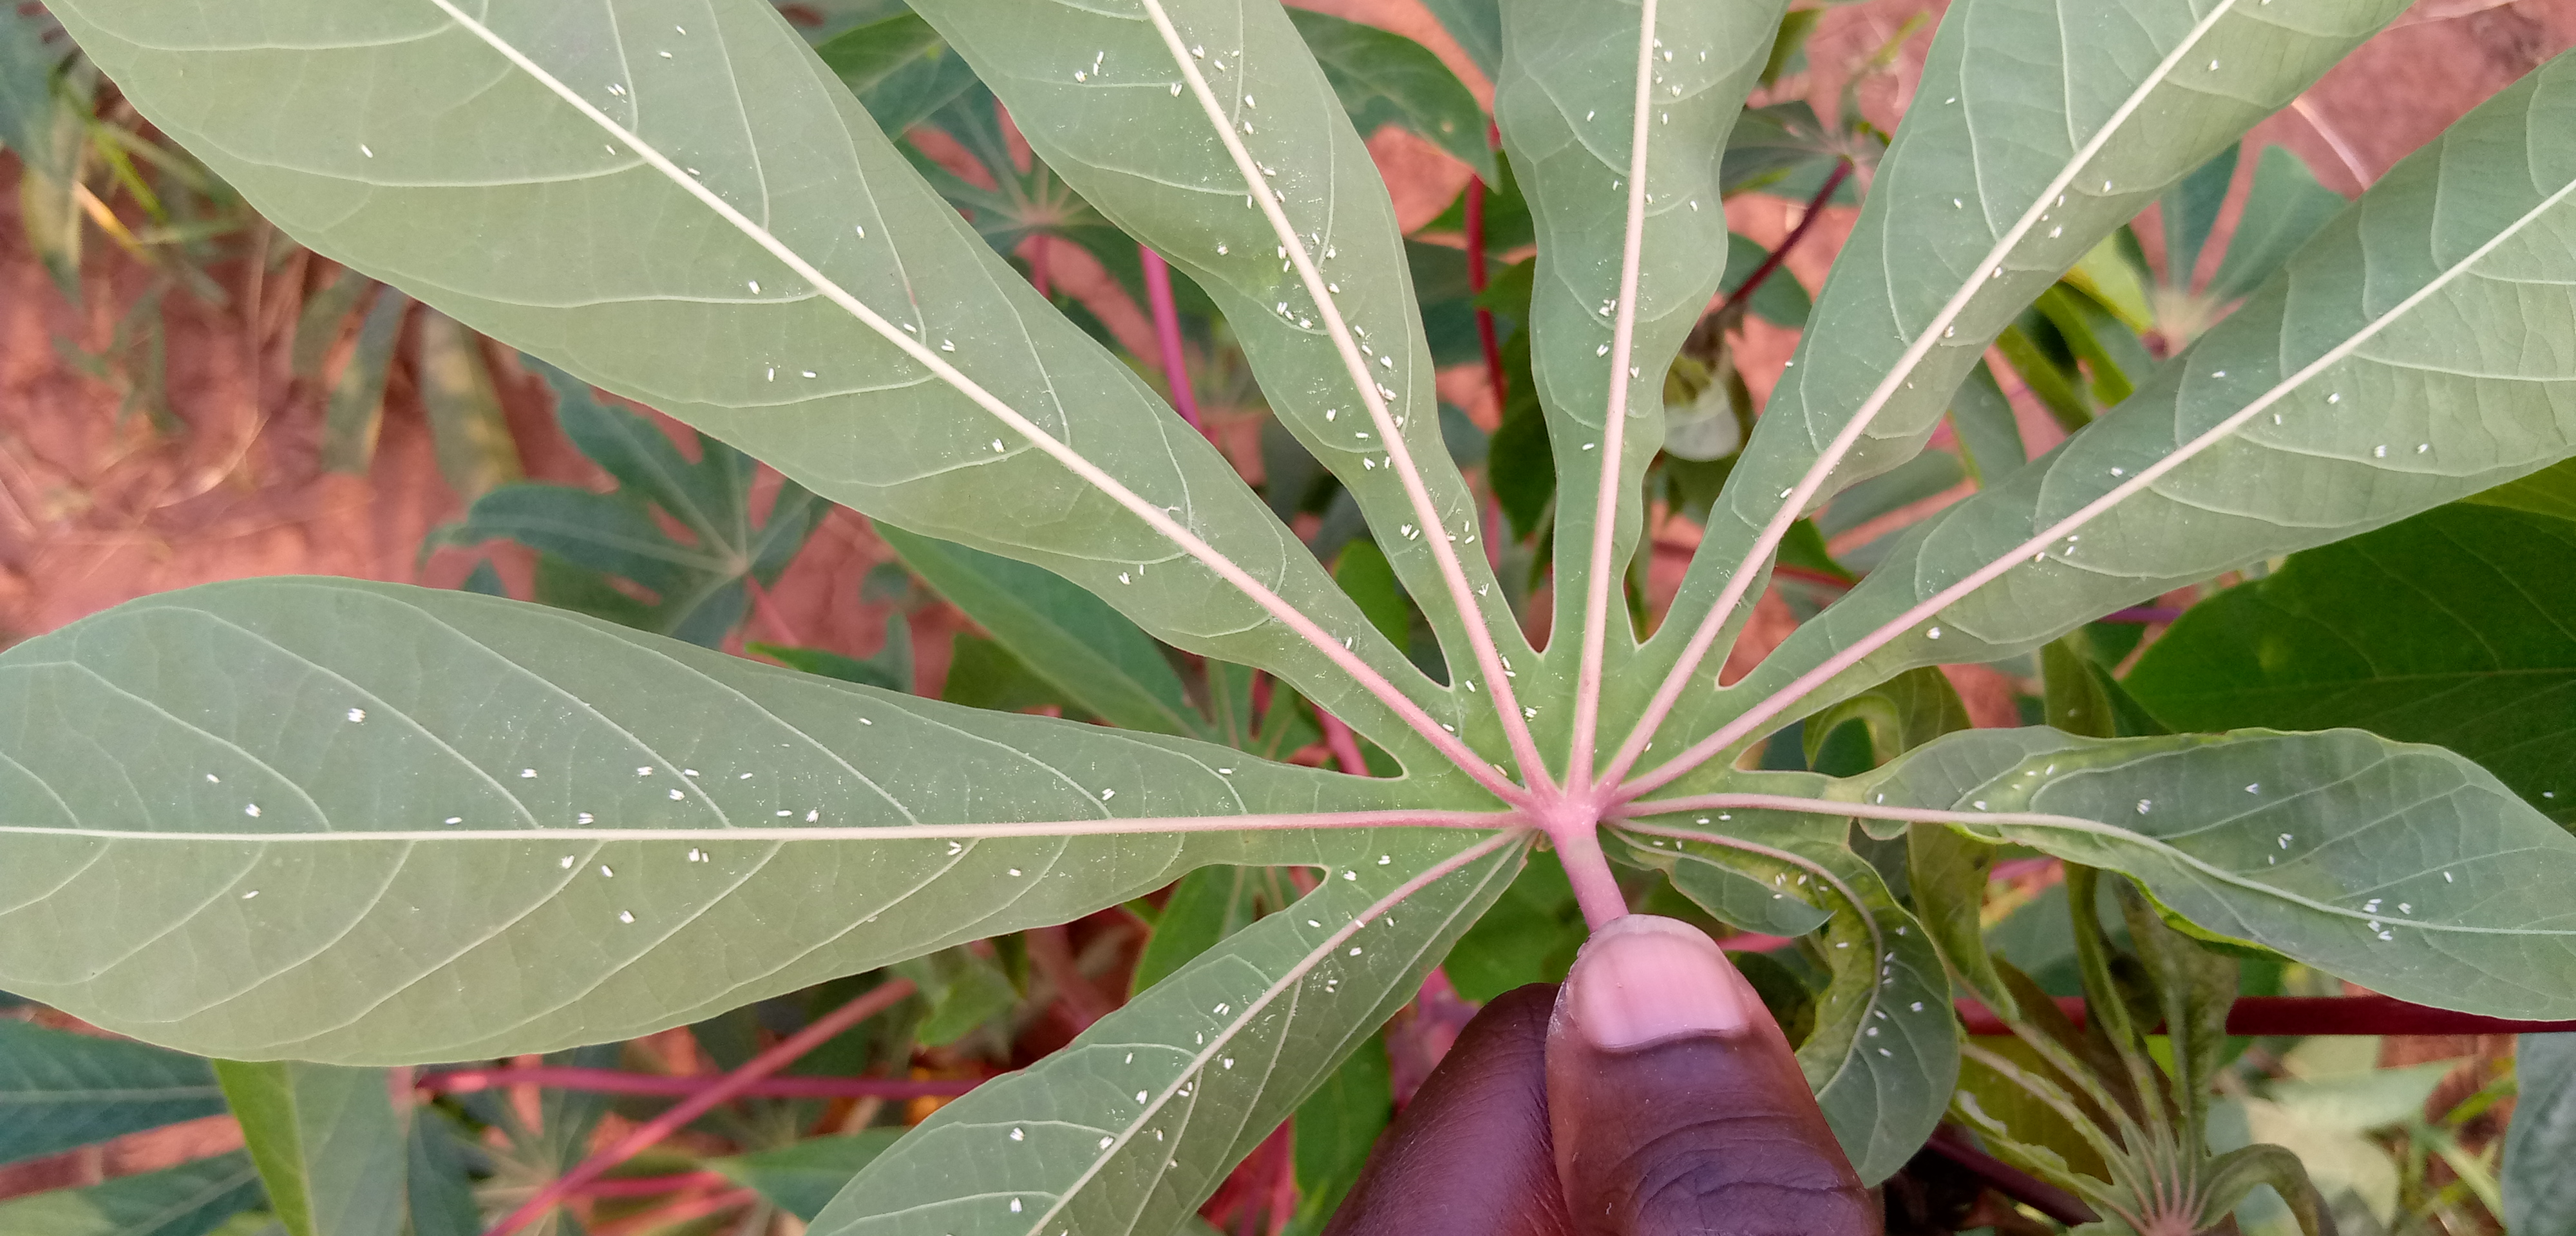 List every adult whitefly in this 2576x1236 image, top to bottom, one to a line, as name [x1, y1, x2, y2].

whitefly [674, 21, 687, 37]
whitefly [1650, 34, 1666, 50]
whitefly [1191, 42, 1206, 59]
whitefly [1661, 47, 1676, 62]
whitefly [656, 48, 674, 61]
whitefly [1094, 48, 1106, 62]
whitefly [1229, 48, 1244, 59]
whitefly [1698, 48, 1707, 66]
whitefly [1212, 56, 1226, 73]
whitefly [2205, 57, 2222, 73]
whitefly [1092, 62, 1100, 77]
whitefly [1073, 68, 1087, 83]
whitefly [1655, 73, 1663, 86]
whitefly [1169, 79, 1184, 101]
whitefly [615, 80, 629, 97]
whitefly [607, 82, 619, 96]
whitefly [1671, 83, 1681, 98]
whitefly [1241, 91, 1257, 108]
whitefly [1942, 95, 1956, 106]
whitefly [1586, 109, 1600, 126]
whitefly [1660, 112, 1672, 129]
whitefly [1242, 120, 1256, 134]
whitefly [359, 140, 375, 160]
whitefly [603, 144, 618, 158]
whitefly [685, 164, 703, 178]
whitefly [1262, 167, 1276, 178]
whitefly [1613, 177, 1623, 192]
whitefly [2100, 178, 2114, 196]
whitefly [1273, 187, 1286, 204]
whitefly [1644, 190, 1655, 205]
whitefly [2055, 192, 2067, 211]
whitefly [1245, 194, 1256, 210]
whitefly [1951, 196, 1964, 210]
whitefly [1689, 198, 1701, 214]
whitefly [2040, 213, 2051, 221]
whitefly [2049, 220, 2063, 243]
whitefly [856, 221, 866, 241]
whitefly [1310, 231, 1324, 247]
whitefly [1213, 241, 1229, 259]
whitefly [1276, 243, 1288, 259]
whitefly [1325, 246, 1338, 261]
whitefly [1282, 259, 1292, 274]
whitefly [1993, 265, 2002, 282]
whitefly [747, 276, 761, 295]
whitefly [1327, 280, 1341, 295]
whitefly [1274, 298, 1286, 316]
whitefly [1610, 298, 1619, 314]
whitefly [1598, 305, 1609, 319]
whitefly [1296, 316, 1314, 330]
whitefly [902, 322, 919, 336]
whitefly [1943, 323, 1957, 340]
whitefly [1352, 323, 1367, 337]
whitefly [940, 338, 958, 355]
whitefly [1595, 341, 1610, 357]
whitefly [1360, 342, 1374, 357]
whitefly [1379, 351, 1396, 370]
whitefly [1784, 359, 1796, 369]
whitefly [766, 363, 777, 384]
whitefly [1626, 364, 1642, 381]
whitefly [799, 366, 819, 381]
whitefly [2210, 368, 2228, 381]
whitefly [1905, 379, 1915, 391]
whitefly [2324, 391, 2340, 404]
whitefly [1322, 406, 1338, 423]
whitefly [2271, 411, 2284, 426]
whitefly [1394, 414, 1405, 431]
whitefly [1353, 429, 1371, 440]
whitefly [989, 435, 1005, 454]
whitefly [1581, 440, 1595, 452]
whitefly [2374, 442, 2386, 459]
whitefly [2416, 442, 2430, 458]
whitefly [1383, 454, 1392, 471]
whitefly [1361, 455, 1378, 472]
whitefly [2107, 464, 2126, 479]
whitefly [1778, 485, 1794, 500]
whitefly [1462, 518, 1470, 533]
whitefly [1400, 521, 1412, 539]
whitefly [1410, 526, 1420, 544]
whitefly [1446, 529, 1457, 543]
whitefly [1464, 532, 1479, 547]
whitefly [2065, 532, 2081, 543]
whitefly [2062, 545, 2079, 557]
whitefly [2033, 550, 2047, 564]
whitefly [1137, 560, 1146, 577]
whitefly [1117, 570, 1131, 587]
whitefly [1477, 580, 1492, 597]
whitefly [1924, 624, 1941, 644]
whitefly [1343, 635, 1354, 653]
whitefly [1501, 654, 1512, 670]
whitefly [1502, 669, 1518, 677]
whitefly [1462, 677, 1478, 695]
whitefly [1524, 704, 1537, 721]
whitefly [345, 706, 368, 726]
whitefly [858, 715, 873, 726]
whitefly [1441, 721, 1455, 734]
whitefly [1642, 741, 1655, 755]
whitefly [2043, 760, 2058, 776]
whitefly [1492, 762, 1510, 776]
whitefly [635, 763, 656, 776]
whitefly [1216, 765, 1235, 777]
whitefly [519, 766, 540, 780]
whitefly [682, 767, 703, 780]
whitefly [2022, 767, 2036, 780]
whitefly [739, 770, 755, 780]
whitefly [203, 772, 222, 785]
whitefly [2008, 779, 2022, 791]
whitefly [2242, 780, 2260, 798]
whitefly [1100, 784, 1115, 803]
whitefly [667, 787, 687, 803]
whitefly [2539, 788, 2555, 801]
whitefly [1873, 789, 1888, 804]
whitefly [2135, 796, 2153, 816]
whitefly [1971, 797, 1987, 812]
whitefly [243, 801, 262, 821]
whitefly [775, 807, 795, 818]
whitefly [805, 807, 819, 823]
whitefly [576, 809, 596, 825]
whitefly [1716, 812, 1734, 823]
whitefly [443, 814, 465, 828]
whitefly [1694, 816, 1710, 828]
whitefly [2280, 829, 2294, 841]
whitefly [2276, 834, 2289, 850]
whitefly [1648, 838, 1665, 848]
whitefly [1674, 838, 1683, 854]
whitefly [948, 839, 964, 848]
whitefly [687, 845, 699, 865]
whitefly [946, 848, 965, 857]
whitefly [700, 849, 714, 865]
whitefly [1377, 852, 1395, 870]
whitefly [2264, 852, 2279, 868]
whitefly [558, 854, 576, 870]
whitefly [600, 862, 614, 880]
whitefly [1007, 866, 1023, 879]
whitefly [1341, 866, 1358, 882]
whitefly [2441, 867, 2454, 885]
whitefly [1778, 868, 1788, 884]
whitefly [1796, 870, 1810, 888]
whitefly [1771, 873, 1780, 889]
whitefly [1818, 883, 1832, 894]
whitefly [239, 886, 263, 902]
whitefly [1771, 892, 1783, 903]
whitefly [2365, 895, 2384, 904]
whitefly [2396, 899, 2416, 915]
whitefly [2360, 903, 2381, 915]
whitefly [619, 908, 636, 925]
whitefly [1385, 914, 1396, 928]
whitefly [1305, 917, 1323, 930]
whitefly [2365, 918, 2383, 933]
whitefly [1892, 922, 1910, 938]
whitefly [2375, 929, 2394, 943]
whitefly [1835, 938, 1849, 951]
whitefly [1349, 944, 1366, 959]
whitefly [1884, 950, 1897, 960]
whitefly [1880, 962, 1893, 975]
whitefly [1325, 977, 1342, 985]
whitefly [1882, 977, 1897, 987]
whitefly [1323, 984, 1338, 996]
whitefly [1910, 998, 1926, 1015]
whitefly [1213, 1000, 1231, 1017]
whitefly [1873, 1006, 1891, 1022]
whitefly [1865, 1025, 1879, 1038]
whitefly [1194, 1029, 1207, 1048]
whitefly [1876, 1045, 1894, 1061]
whitefly [1122, 1051, 1137, 1065]
whitefly [1222, 1054, 1238, 1072]
whitefly [1186, 1080, 1195, 1092]
whitefly [1177, 1087, 1190, 1099]
whitefly [1135, 1087, 1148, 1105]
whitefly [1009, 1122, 1027, 1143]
whitefly [1155, 1126, 1166, 1143]
whitefly [1098, 1132, 1115, 1152]
whitefly [1007, 1195, 1025, 1214]